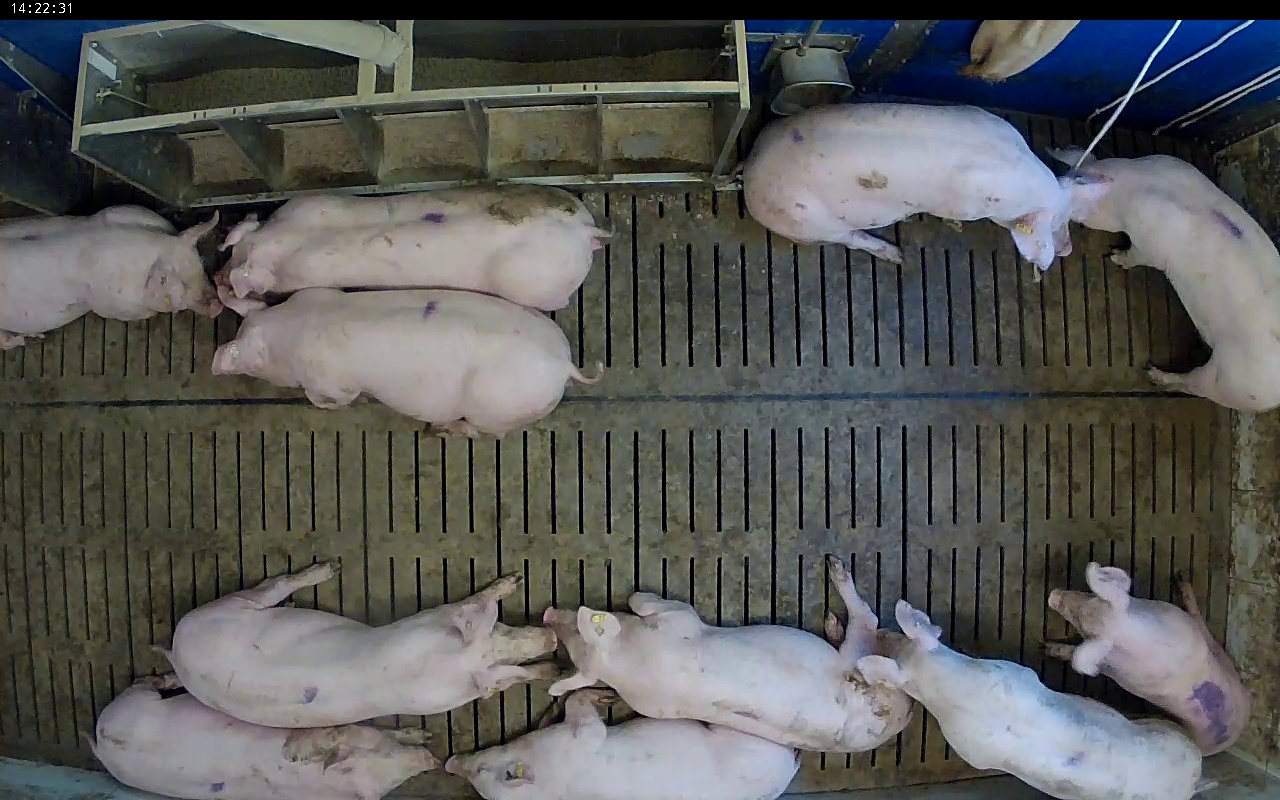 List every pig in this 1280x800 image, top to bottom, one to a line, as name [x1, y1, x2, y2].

pig [716, 103, 1116, 272]
pig [1046, 142, 1280, 413]
pig [216, 188, 618, 311]
pig [0, 207, 225, 355]
pig [209, 287, 604, 441]
pig [542, 556, 911, 755]
pig [150, 559, 560, 728]
pig [1047, 560, 1250, 756]
pig [855, 598, 1220, 799]
pig [79, 673, 440, 799]
pig [444, 687, 807, 799]